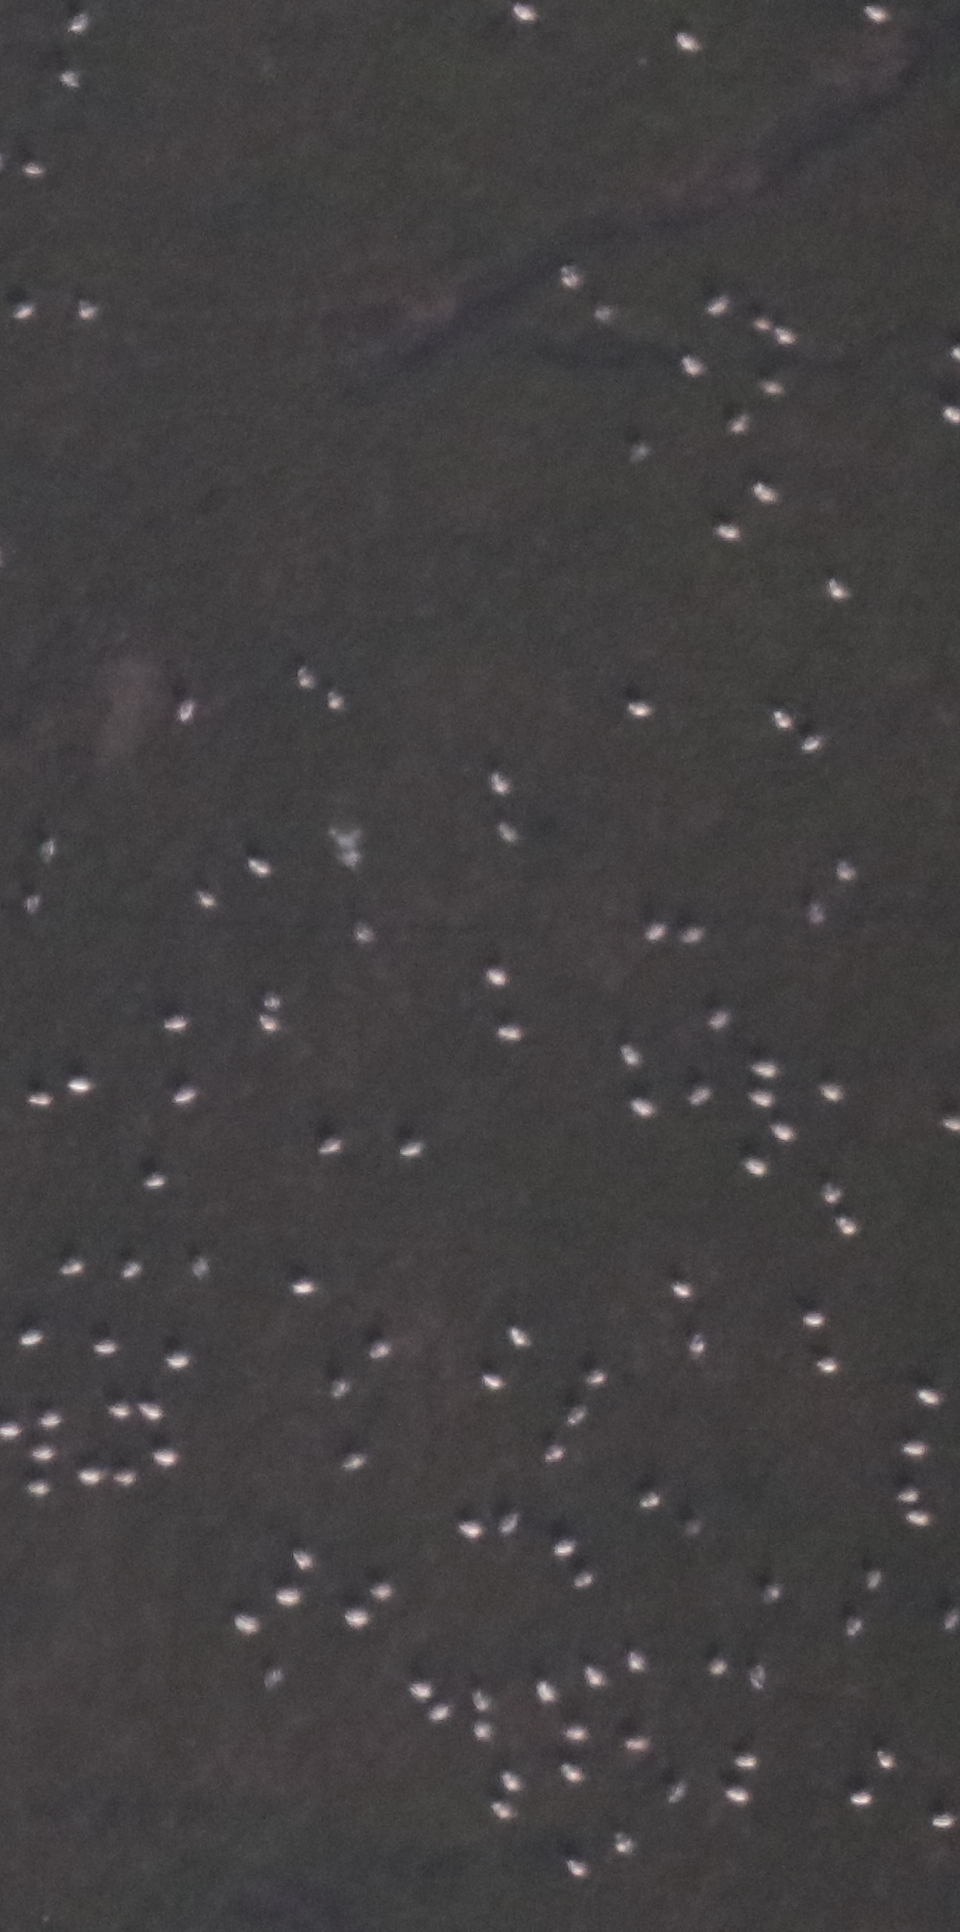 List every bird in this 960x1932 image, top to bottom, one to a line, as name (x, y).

brant (528, 7)
brant (878, 11)
brant (76, 29)
brant (684, 41)
brant (68, 74)
brant (5, 164)
brant (37, 177)
brant (562, 276)
brant (710, 298)
brant (28, 301)
brant (587, 306)
brant (100, 316)
brant (755, 323)
brant (793, 347)
brant (694, 366)
brant (772, 392)
brant (954, 414)
brant (731, 434)
brant (638, 456)
brant (769, 498)
brant (731, 531)
brant (834, 587)
brant (297, 672)
brant (342, 686)
brant (650, 705)
brant (197, 711)
brant (772, 712)
brant (809, 744)
brant (498, 773)
brant (511, 833)
brant (39, 853)
brant (849, 859)
brant (265, 860)
brant (35, 893)
brant (209, 903)
brant (817, 912)
brant (367, 932)
brant (655, 933)
brant (697, 937)
brant (494, 969)
brant (272, 996)
brant (717, 1021)
brant (178, 1024)
brant (275, 1025)
brant (509, 1028)
brant (631, 1050)
brant (763, 1074)
brant (88, 1084)
brant (830, 1090)
brant (43, 1099)
brant (192, 1099)
brant (695, 1099)
brant (763, 1101)
brant (644, 1109)
brant (951, 1120)
brant (786, 1137)
brant (332, 1145)
brant (408, 1145)
brant (747, 1166)
brant (159, 1173)
brant (833, 1186)
brant (851, 1216)
brant (81, 1262)
brant (204, 1265)
brant (141, 1278)
brant (298, 1282)
brant (686, 1295)
brant (815, 1318)
brant (520, 1336)
brant (688, 1336)
brant (102, 1341)
brant (26, 1344)
brant (387, 1345)
brant (828, 1362)
brant (174, 1367)
brant (494, 1372)
brant (605, 1375)
brant (337, 1377)
brant (934, 1392)
brant (115, 1406)
brant (156, 1411)
brant (62, 1412)
brant (572, 1419)
brant (13, 1431)
brant (916, 1441)
brant (174, 1452)
brant (552, 1452)
brant (360, 1454)
brant (39, 1455)
brant (91, 1472)
brant (126, 1480)
brant (37, 1484)
brant (903, 1486)
brant (651, 1491)
brant (509, 1517)
brant (468, 1522)
brant (699, 1523)
brant (922, 1523)
brant (563, 1548)
brant (307, 1559)
brant (871, 1572)
brant (390, 1583)
brant (588, 1583)
brant (773, 1592)
brant (294, 1596)
brant (355, 1611)
brant (248, 1617)
brant (854, 1618)
brant (959, 1624)
brant (643, 1656)
brant (716, 1661)
brant (272, 1670)
brant (755, 1674)
brant (594, 1675)
brant (543, 1691)
brant (433, 1693)
brant (483, 1698)
brant (440, 1716)
brant (578, 1729)
brant (484, 1741)
brant (641, 1745)
brant (882, 1756)
brant (748, 1761)
brant (568, 1775)
brant (513, 1786)
brant (670, 1795)
brant (857, 1795)
brant (740, 1797)
brant (502, 1808)
brant (941, 1828)
brant (628, 1845)
brant (578, 1868)